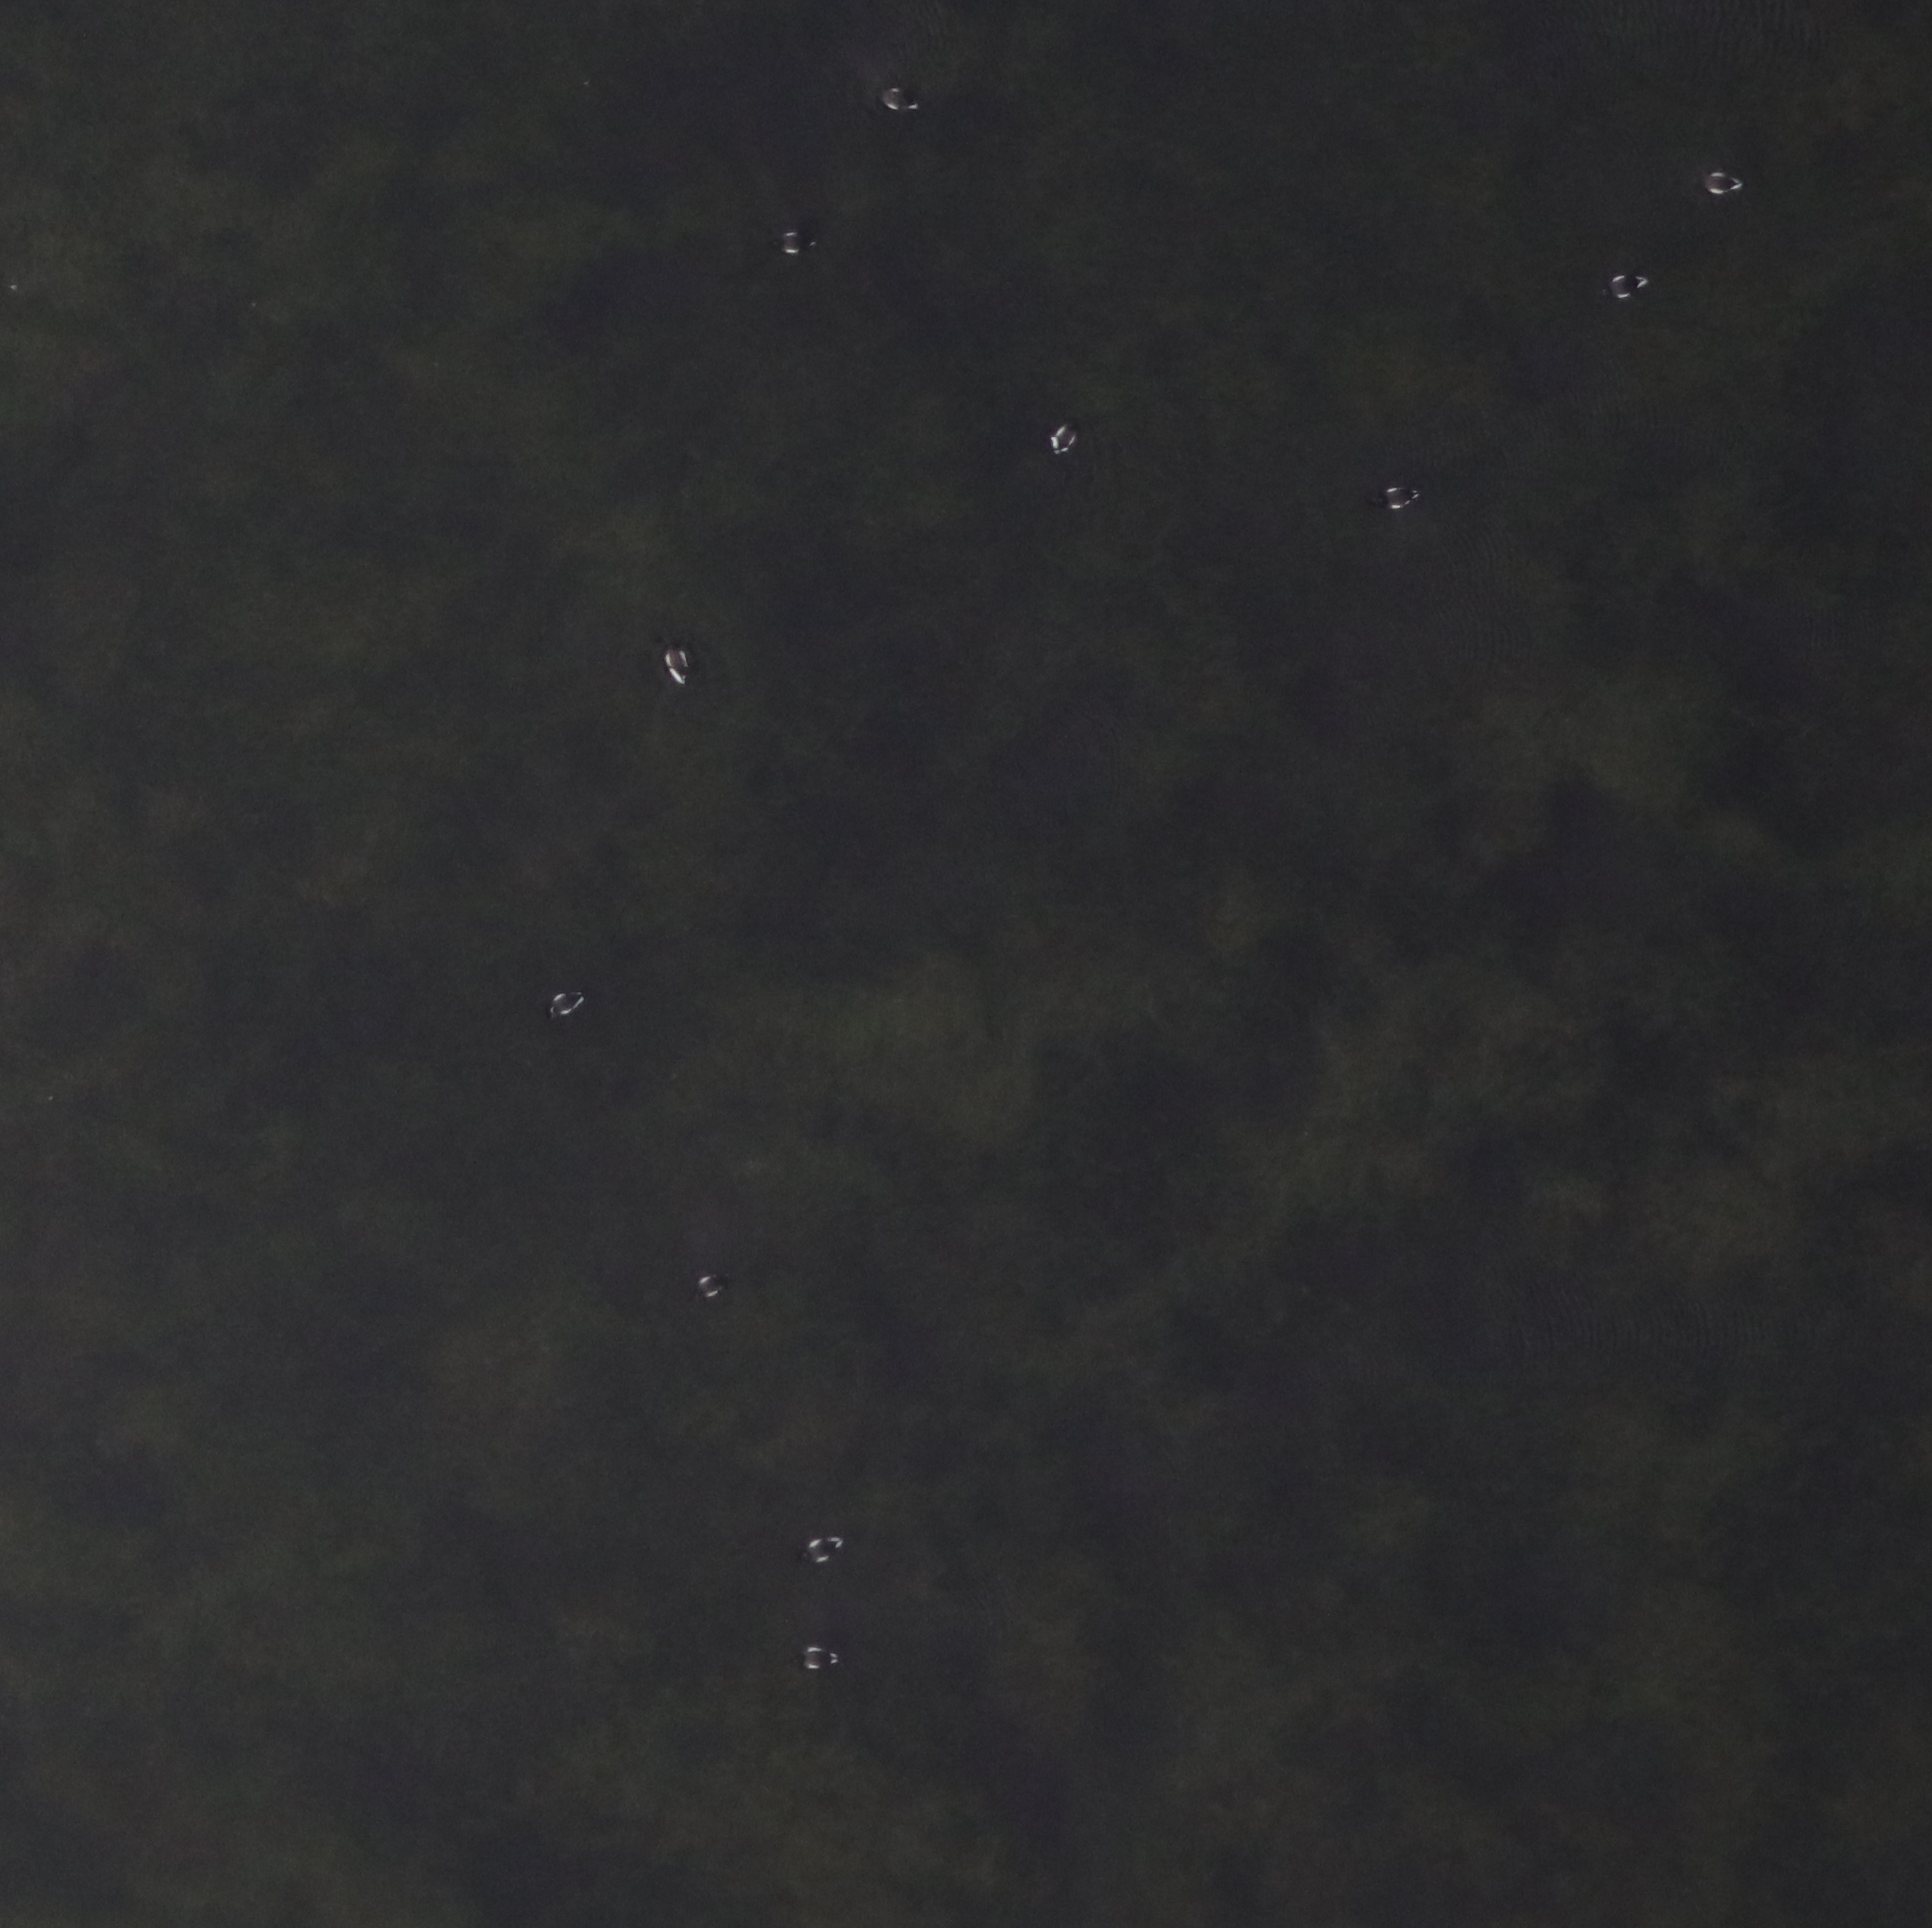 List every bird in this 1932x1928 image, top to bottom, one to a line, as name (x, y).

brant (901, 100)
brant (1721, 184)
brant (793, 243)
brant (1623, 285)
brant (1064, 436)
brant (1399, 497)
brant (678, 662)
brant (565, 1004)
brant (712, 1284)
brant (822, 1552)
brant (818, 1659)